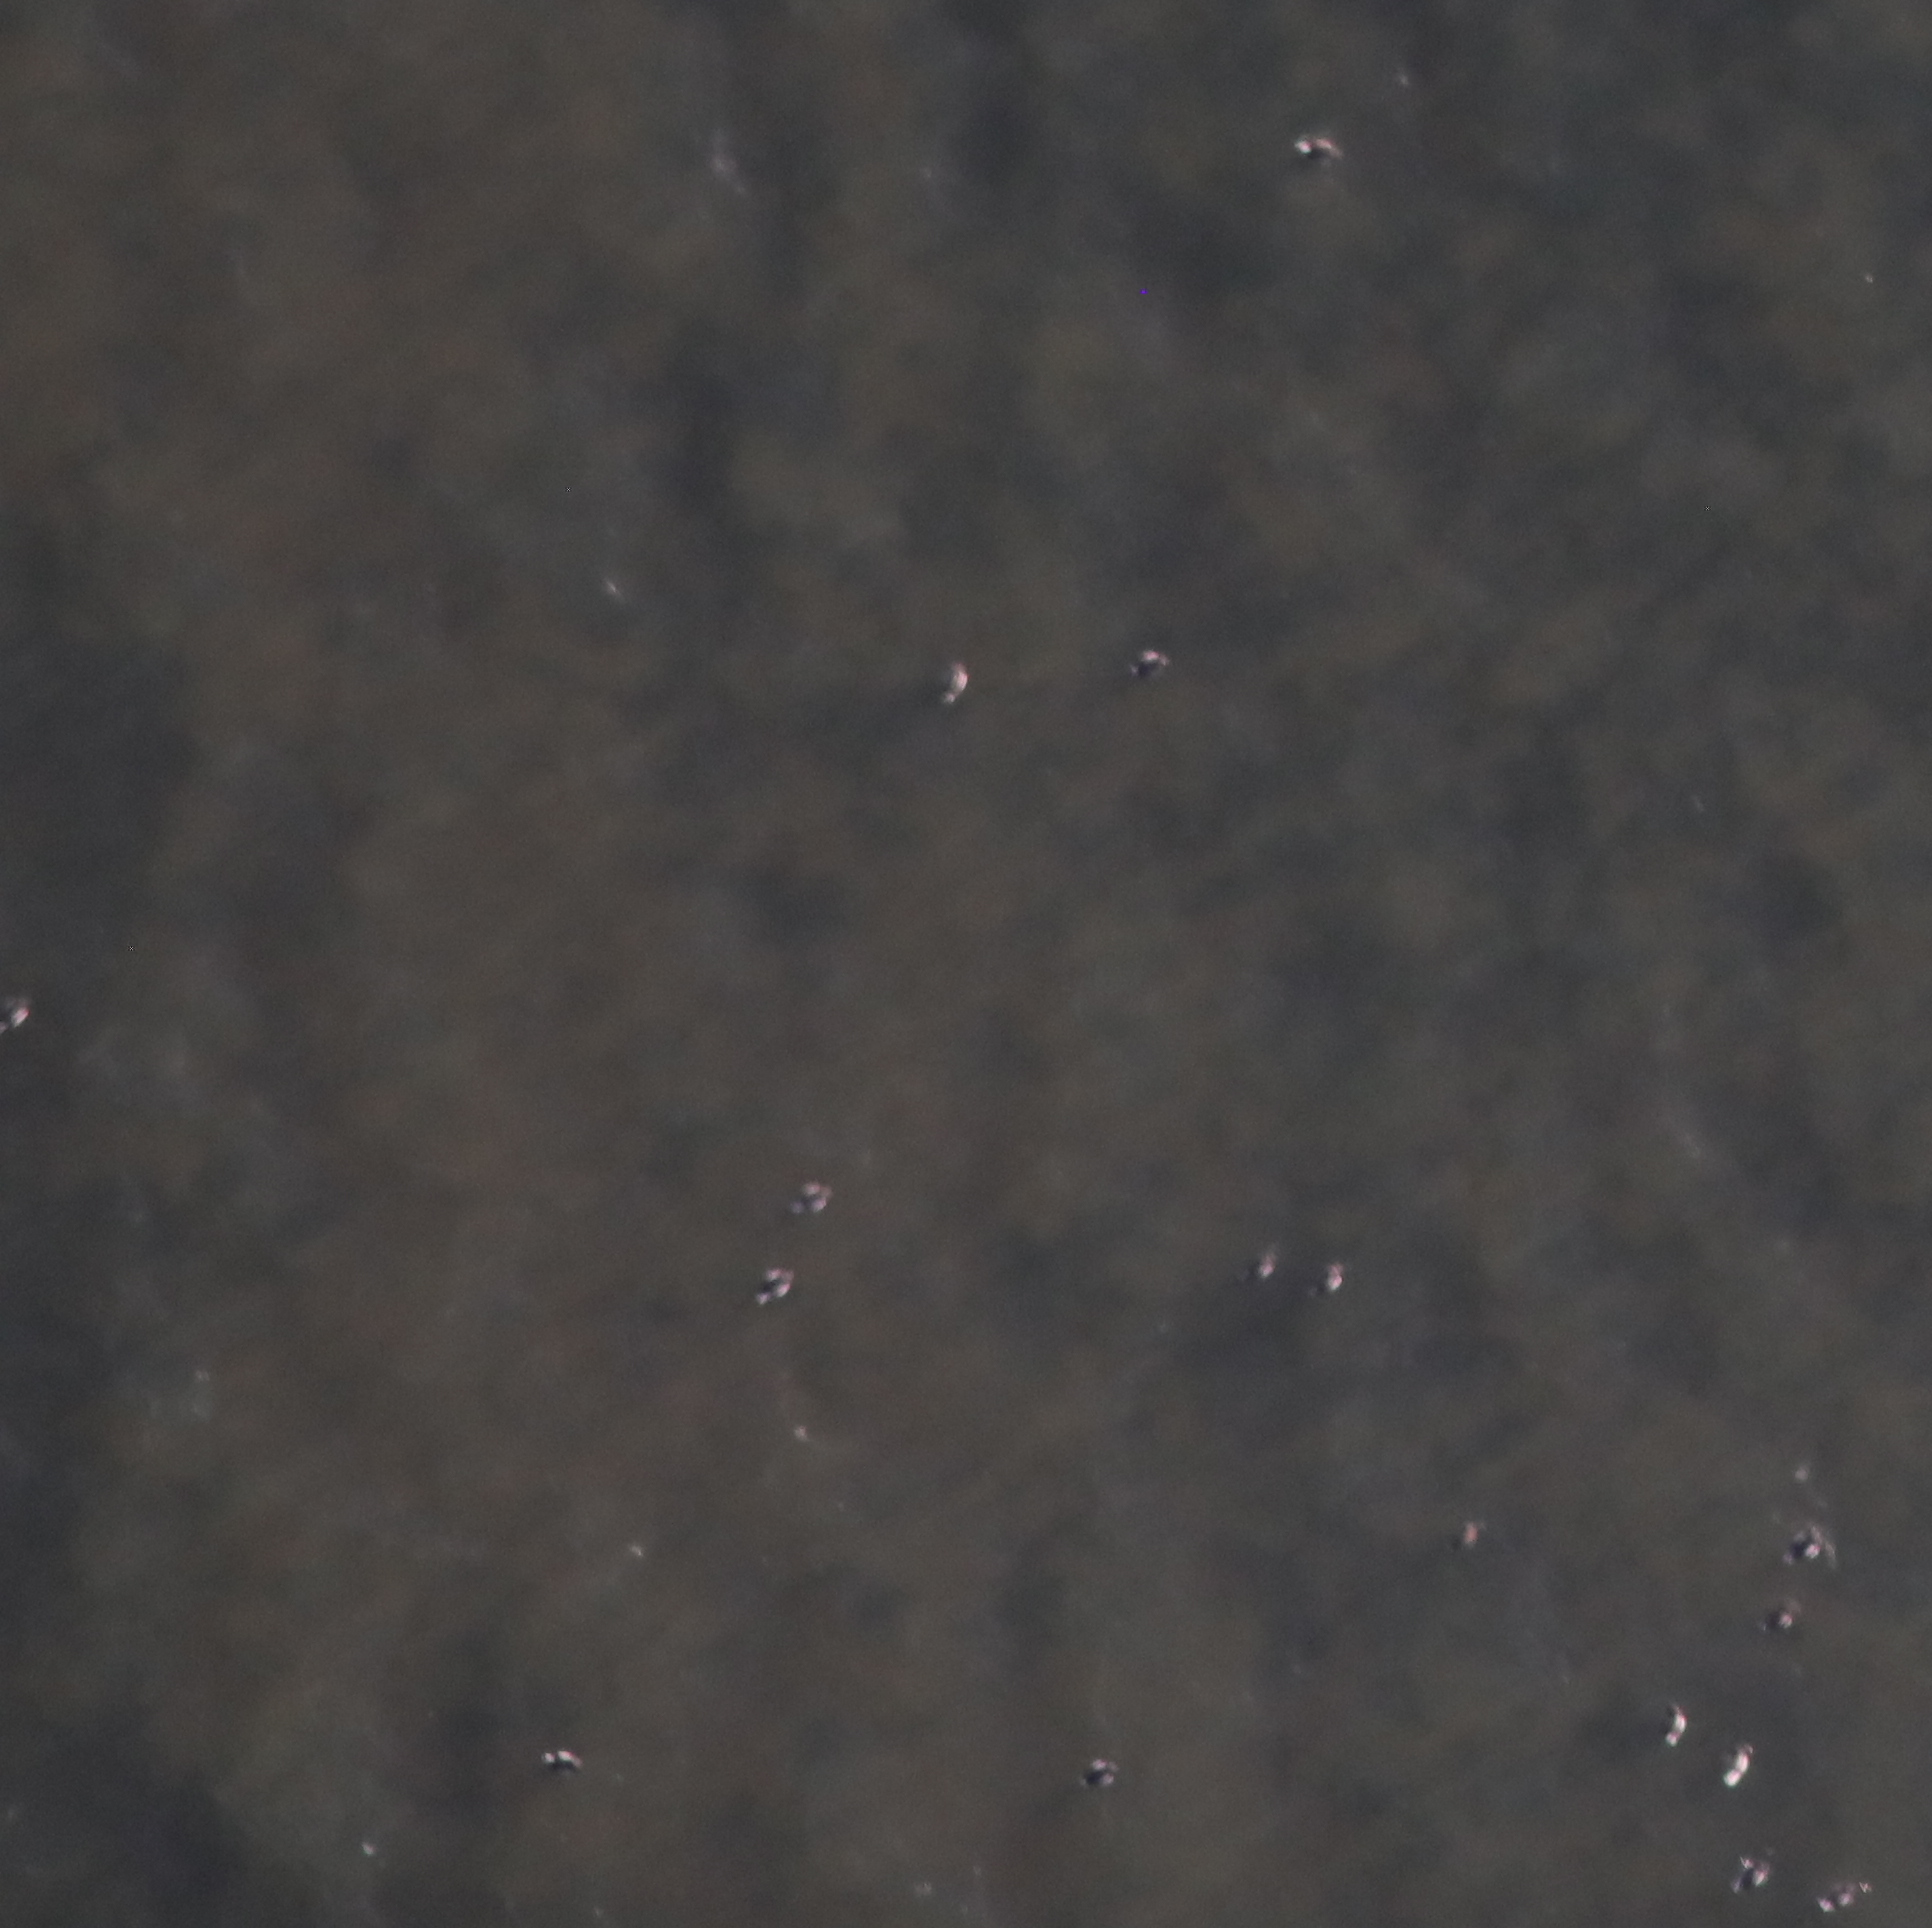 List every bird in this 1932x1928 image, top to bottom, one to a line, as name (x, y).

brant (1324, 151)
brant (1146, 666)
brant (949, 680)
brant (15, 1015)
brant (809, 1199)
brant (1260, 1268)
brant (1326, 1281)
brant (780, 1285)
brant (1463, 1538)
brant (1801, 1547)
brant (1774, 1621)
brant (1675, 1728)
brant (565, 1765)
brant (1736, 1765)
brant (1098, 1771)
brant (1757, 1873)
brant (1838, 1896)